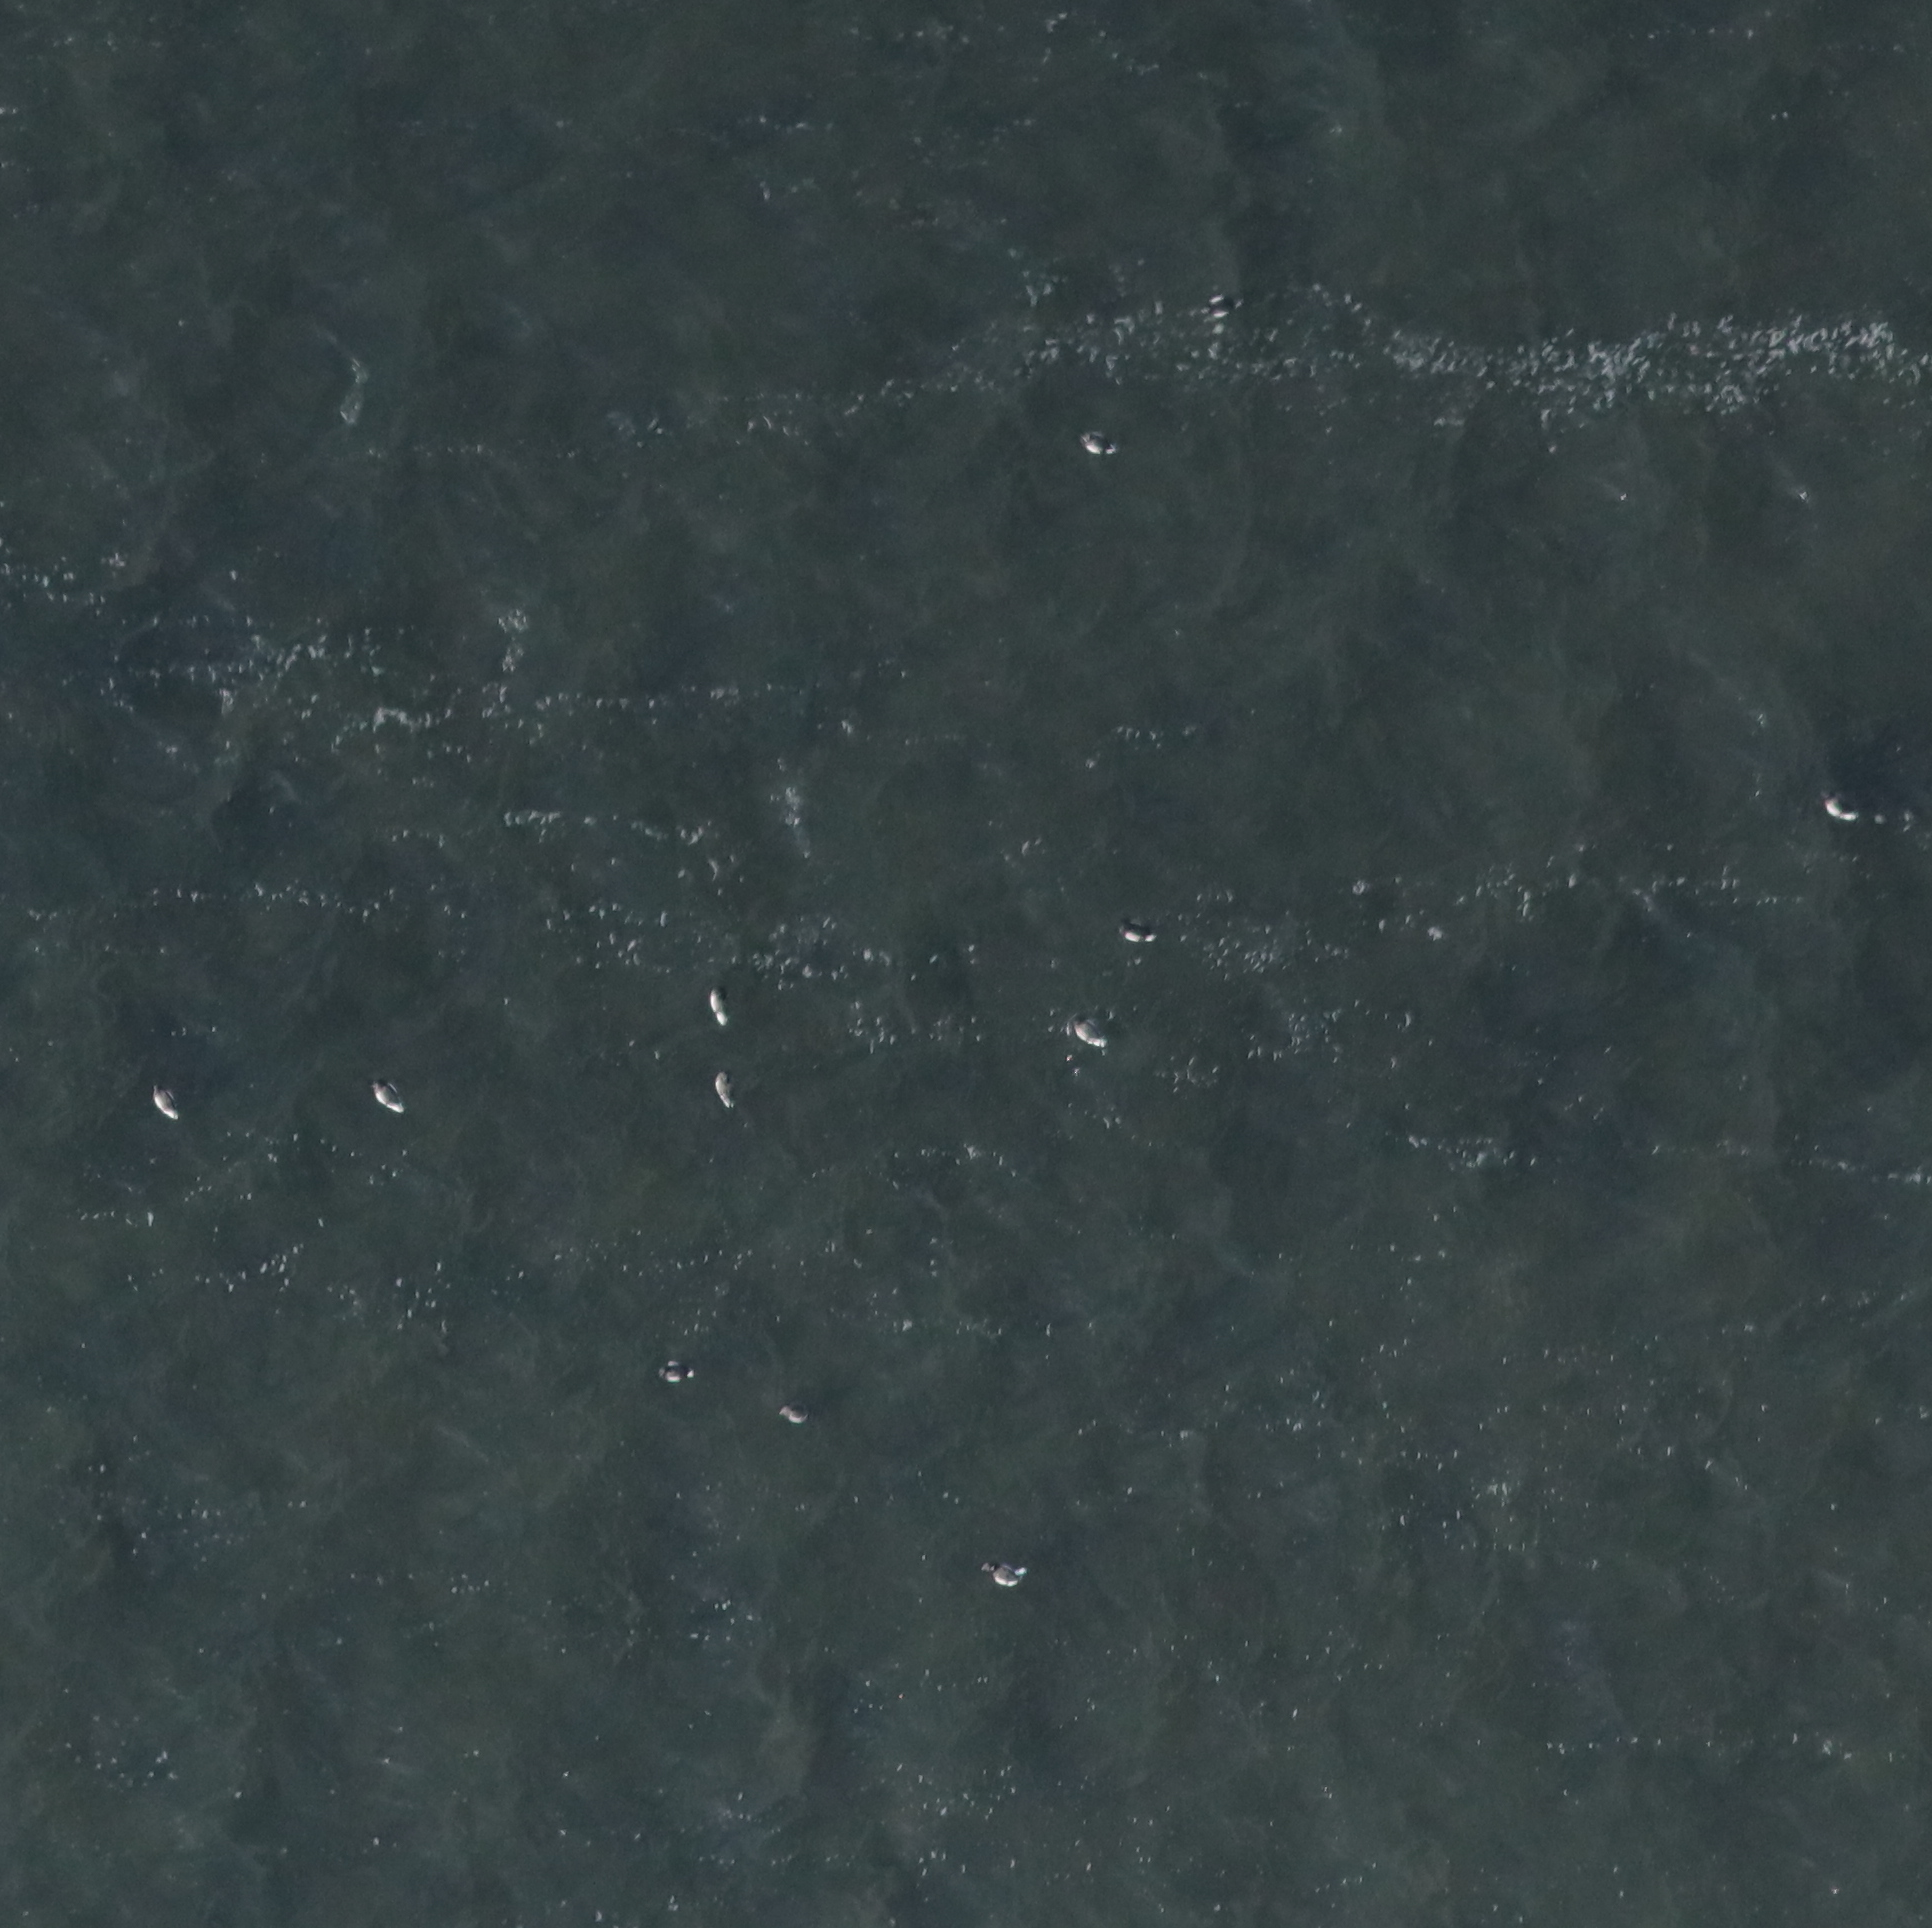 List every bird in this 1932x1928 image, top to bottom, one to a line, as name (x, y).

brant (1221, 303)
brant (1101, 443)
brant (1839, 807)
brant (1136, 926)
brant (721, 1003)
brant (1088, 1029)
brant (724, 1087)
brant (388, 1094)
brant (164, 1098)
brant (676, 1371)
brant (800, 1411)
brant (1005, 1572)